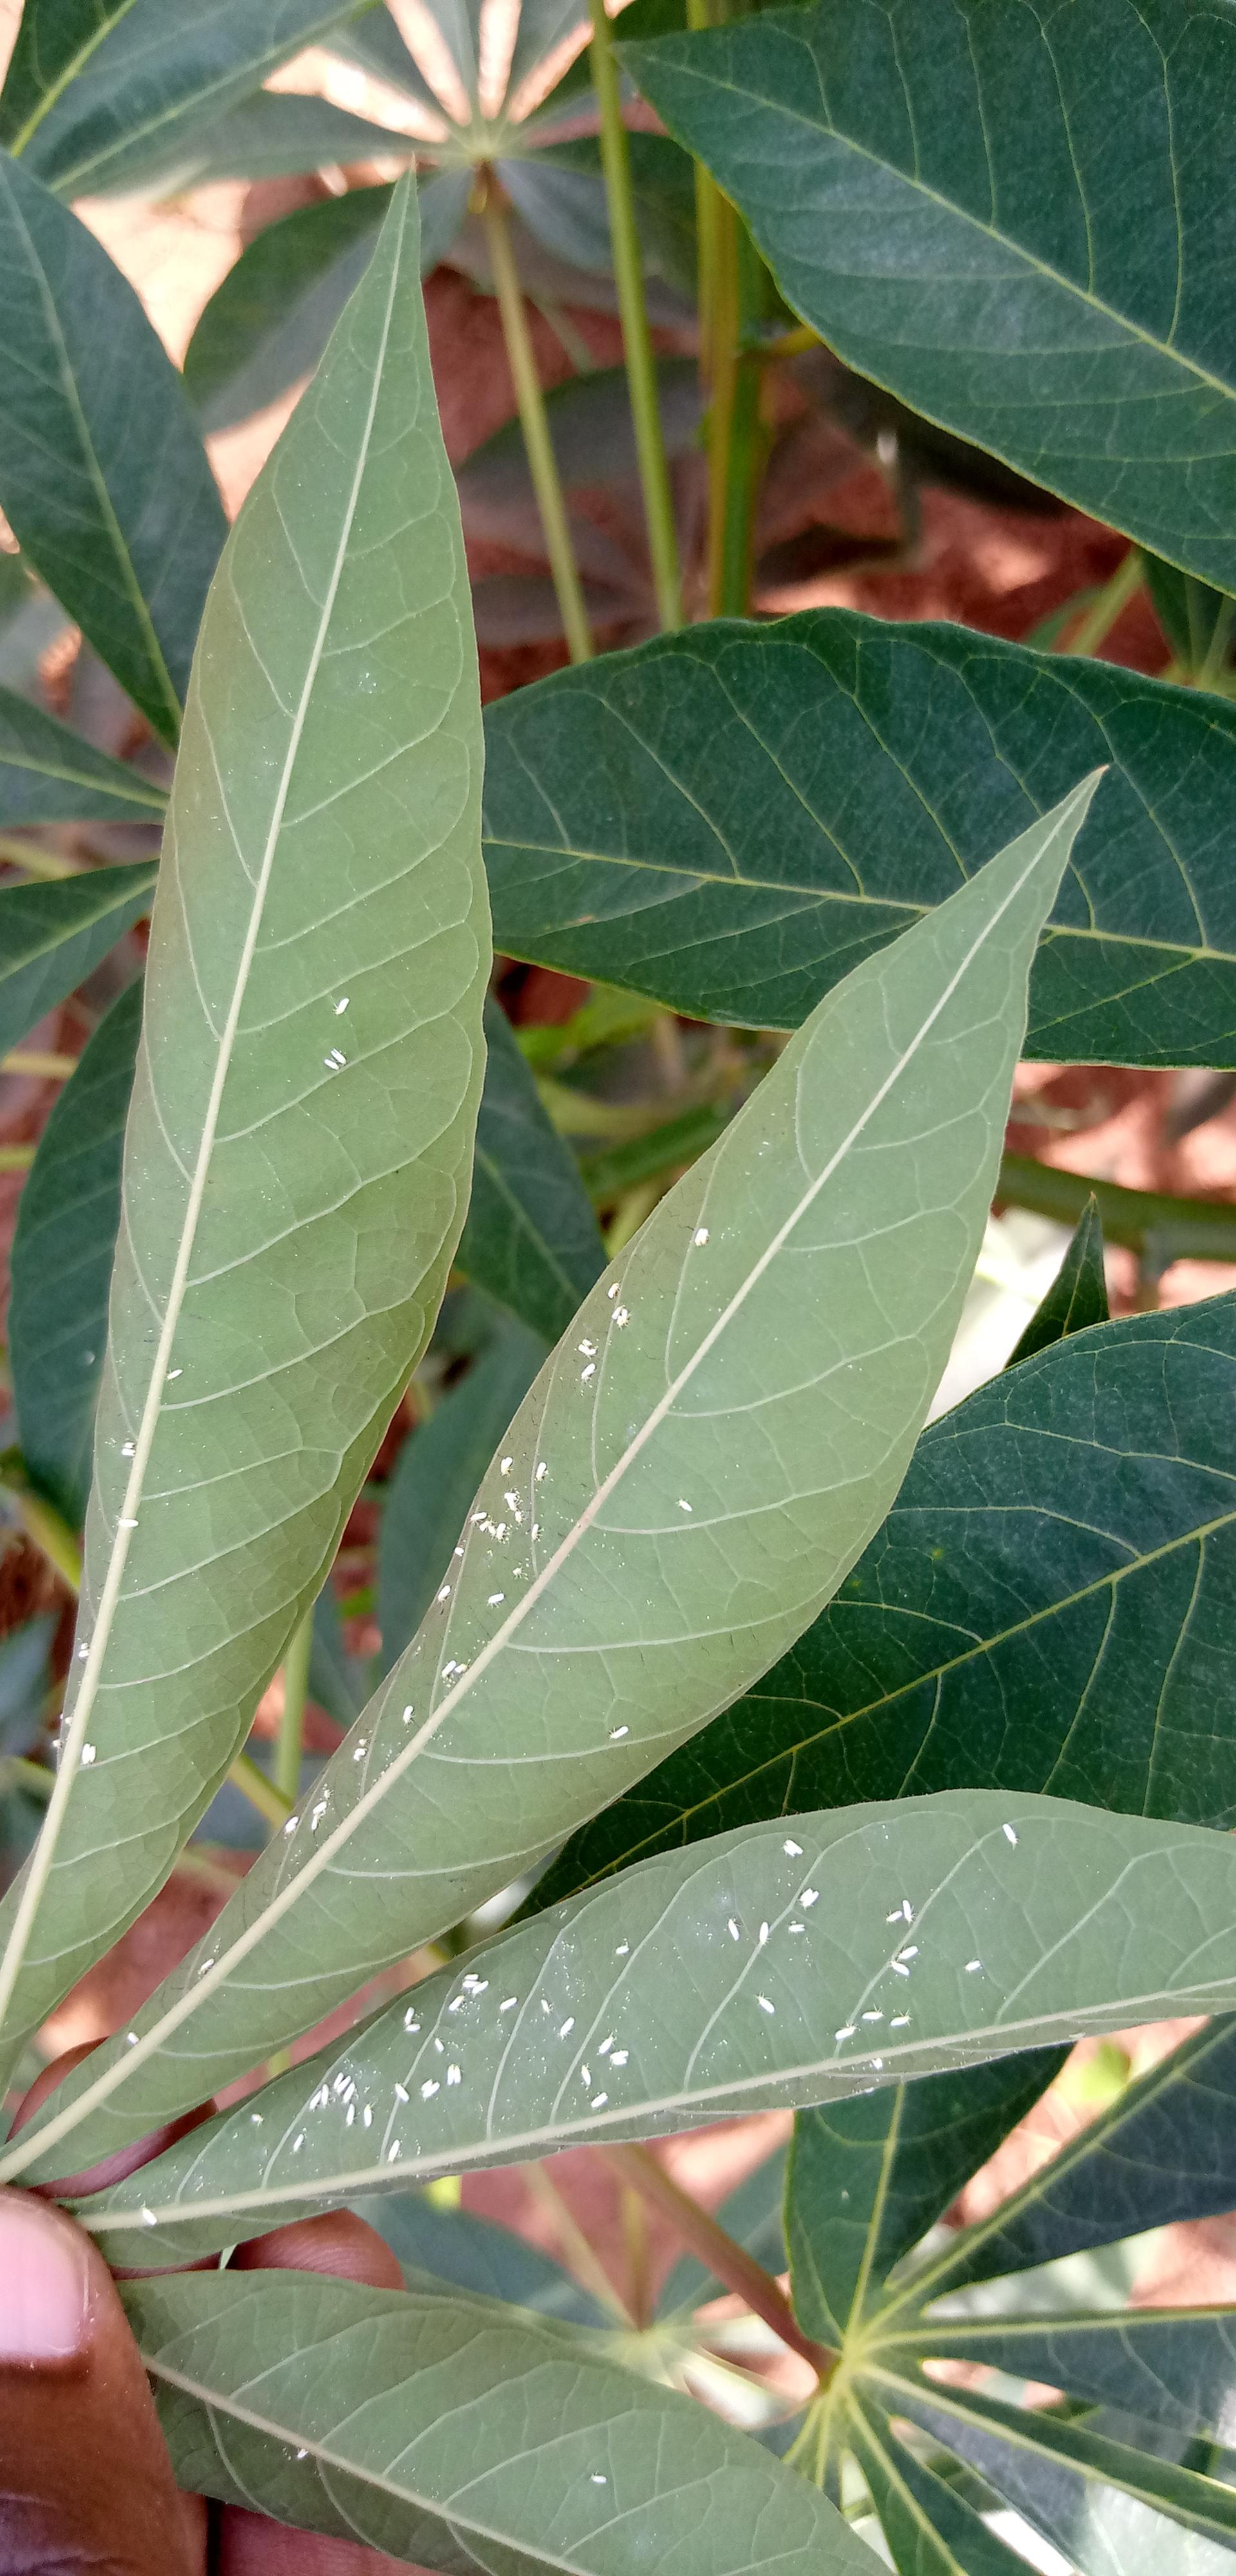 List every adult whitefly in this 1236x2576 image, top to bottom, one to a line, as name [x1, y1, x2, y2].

whitefly [332, 994, 351, 1018]
whitefly [329, 1046, 350, 1066]
whitefly [323, 1056, 342, 1075]
whitefly [688, 1223, 713, 1253]
whitefly [690, 1225, 711, 1251]
whitefly [606, 1279, 622, 1302]
whitefly [609, 1303, 626, 1320]
whitefly [619, 1305, 630, 1321]
whitefly [617, 1313, 630, 1331]
whitefly [580, 1336, 594, 1347]
whitefly [576, 1340, 586, 1354]
whitefly [587, 1346, 599, 1358]
whitefly [577, 1361, 597, 1384]
whitefly [164, 1366, 186, 1383]
whitefly [122, 1441, 136, 1450]
whitefly [120, 1448, 138, 1459]
whitefly [496, 1454, 516, 1477]
whitefly [534, 1460, 551, 1485]
whitefly [501, 1491, 523, 1501]
whitefly [676, 1495, 698, 1517]
whitefly [503, 1499, 520, 1513]
whitefly [469, 1508, 489, 1525]
whitefly [514, 1510, 525, 1526]
whitefly [115, 1516, 142, 1531]
whitefly [478, 1517, 493, 1533]
whitefly [495, 1521, 508, 1544]
whitefly [529, 1521, 543, 1543]
whitefly [487, 1524, 496, 1538]
whitefly [450, 1544, 473, 1559]
whitefly [509, 1564, 527, 1581]
whitefly [435, 1582, 454, 1605]
whitefly [483, 1590, 508, 1609]
whitefly [76, 1649, 93, 1659]
whitefly [440, 1658, 457, 1681]
whitefly [454, 1662, 471, 1678]
whitefly [400, 1701, 420, 1729]
whitefly [63, 1712, 75, 1727]
whitefly [606, 1721, 632, 1745]
whitefly [49, 1736, 66, 1750]
whitefly [355, 1736, 370, 1748]
whitefly [80, 1740, 90, 1767]
whitefly [89, 1743, 97, 1766]
whitefly [351, 1747, 370, 1756]
whitefly [351, 1754, 364, 1766]
whitefly [321, 1786, 336, 1800]
whitefly [310, 1797, 330, 1814]
whitefly [282, 1813, 302, 1838]
whitefly [308, 1813, 324, 1832]
whitefly [282, 1815, 299, 1838]
whitefly [999, 1819, 1024, 1847]
whitefly [785, 1837, 806, 1856]
whitefly [782, 1843, 798, 1859]
whitefly [798, 1886, 814, 1903]
whitefly [802, 1889, 821, 1911]
whitefly [902, 1897, 919, 1924]
whitefly [881, 1909, 904, 1924]
whitefly [726, 1917, 745, 1944]
whitefly [756, 1918, 774, 1948]
whitefly [784, 1922, 809, 1935]
whitefly [611, 1942, 635, 1958]
whitefly [896, 1943, 920, 1962]
whitefly [198, 1955, 216, 1976]
whitefly [962, 1956, 987, 1975]
whitefly [889, 1958, 914, 1978]
whitefly [462, 1971, 482, 1982]
whitefly [471, 1978, 491, 1997]
whitefly [460, 1981, 487, 1991]
whitefly [447, 1993, 465, 2013]
whitefly [754, 1993, 778, 2016]
whitefly [498, 1994, 521, 2012]
whitefly [539, 1996, 553, 2015]
whitefly [402, 2005, 416, 2024]
whitefly [859, 2007, 887, 2022]
whitefly [887, 2010, 917, 2029]
whitefly [559, 2014, 579, 2041]
whitefly [831, 2021, 861, 2045]
whitefly [403, 2023, 424, 2036]
whitefly [122, 2029, 144, 2048]
whitefly [595, 2032, 616, 2057]
whitefly [432, 2034, 451, 2055]
whitefly [609, 2049, 632, 2058]
whitefly [870, 2056, 888, 2072]
whitefly [612, 2057, 628, 2067]
whitefly [446, 2060, 454, 2089]
whitefly [454, 2061, 465, 2087]
whitefly [579, 2063, 597, 2088]
whitefly [332, 2070, 345, 2091]
whitefly [336, 2074, 353, 2096]
whitefly [419, 2076, 434, 2094]
whitefly [341, 2079, 357, 2105]
whitefly [393, 2079, 413, 2105]
whitefly [421, 2080, 442, 2101]
whitefly [321, 2083, 331, 2111]
whitefly [307, 2088, 322, 2113]
whitefly [589, 2090, 610, 2112]
whitefly [342, 2099, 358, 2129]
whitefly [362, 2099, 377, 2130]
whitefly [248, 2110, 267, 2125]
whitefly [290, 2131, 307, 2155]
whitefly [382, 2136, 404, 2164]
whitefly [139, 2204, 161, 2230]
whitefly [295, 2447, 312, 2464]
whitefly [586, 2470, 609, 2487]